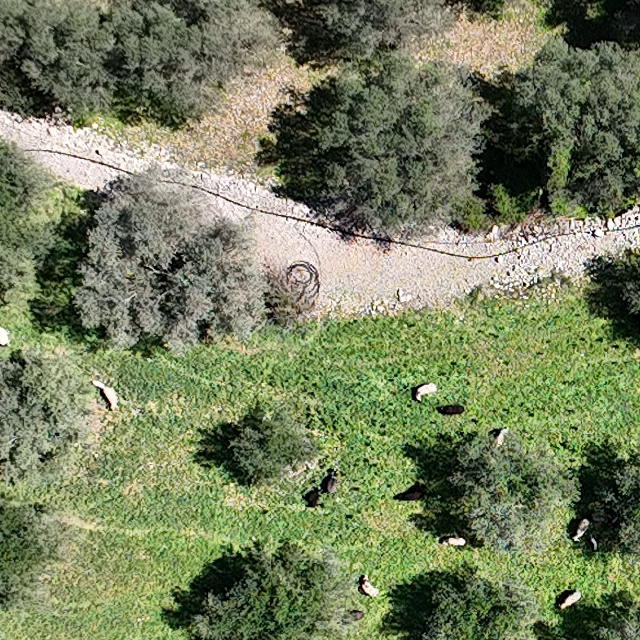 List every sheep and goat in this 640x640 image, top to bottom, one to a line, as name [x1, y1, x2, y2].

sheep [0, 324, 10, 345]
sheep [92, 380, 119, 410]
sheep [415, 382, 437, 402]
sheep [435, 406, 464, 414]
sheep [496, 427, 509, 447]
sheep [327, 468, 338, 494]
sheep [306, 487, 321, 508]
sheep [395, 487, 425, 499]
sheep [572, 518, 590, 542]
sheep [443, 537, 465, 546]
sheep [591, 538, 597, 550]
sheep [362, 575, 379, 597]
sheep [560, 590, 581, 610]
sheep [342, 610, 363, 623]